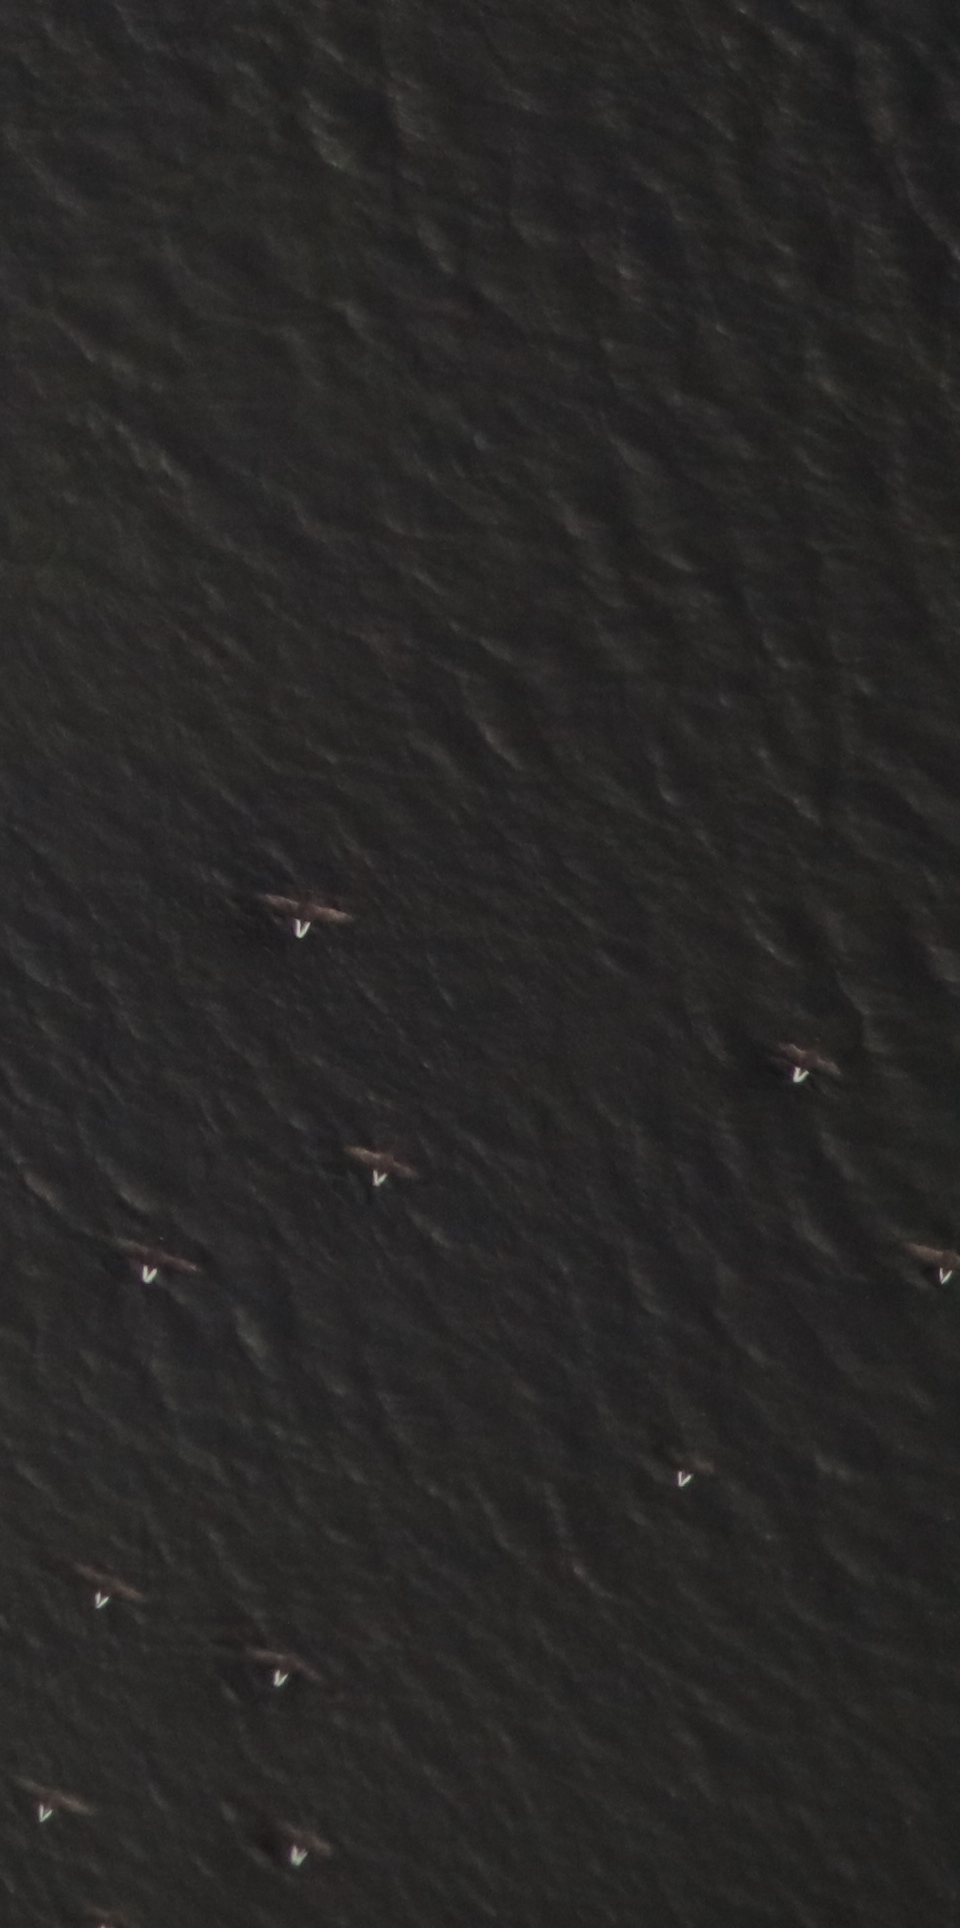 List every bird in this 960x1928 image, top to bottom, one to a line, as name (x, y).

brant (305, 911)
brant (806, 1059)
brant (385, 1163)
brant (949, 1261)
brant (155, 1262)
brant (689, 1465)
brant (111, 1587)
brant (286, 1668)
brant (51, 1795)
brant (307, 1841)